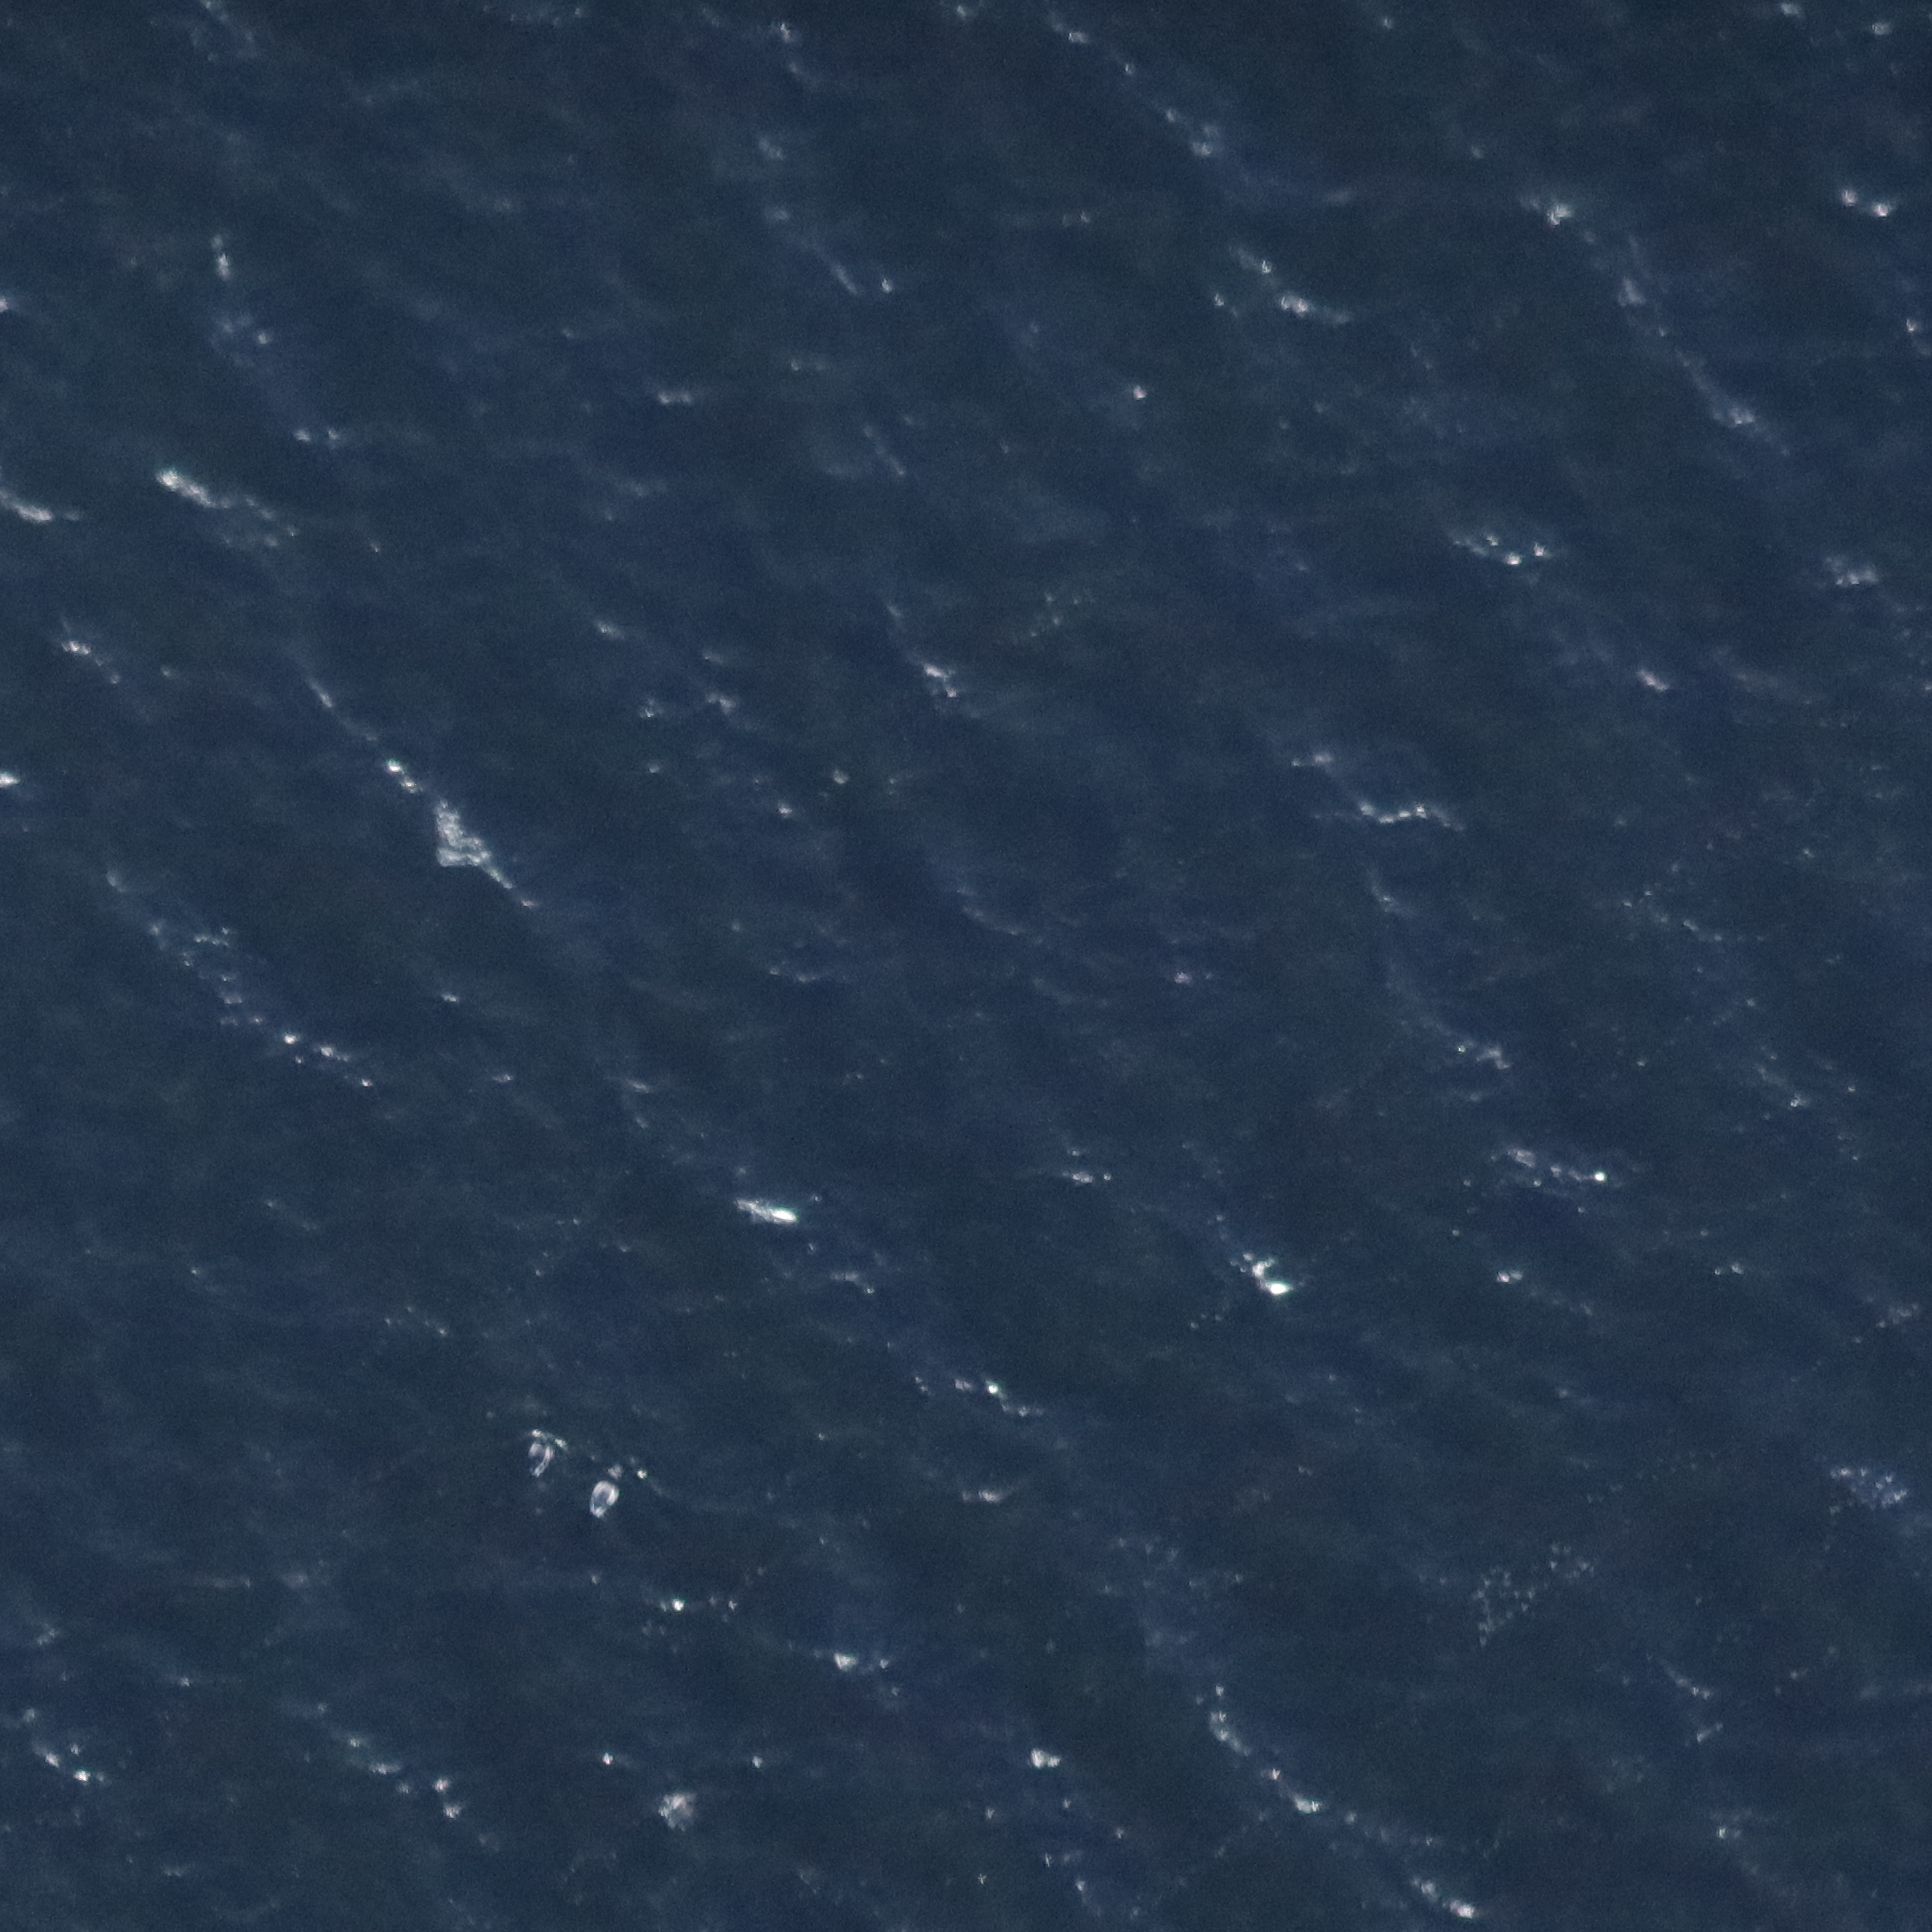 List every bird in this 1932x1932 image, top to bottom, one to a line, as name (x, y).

brant (537, 1453)
brant (605, 1498)